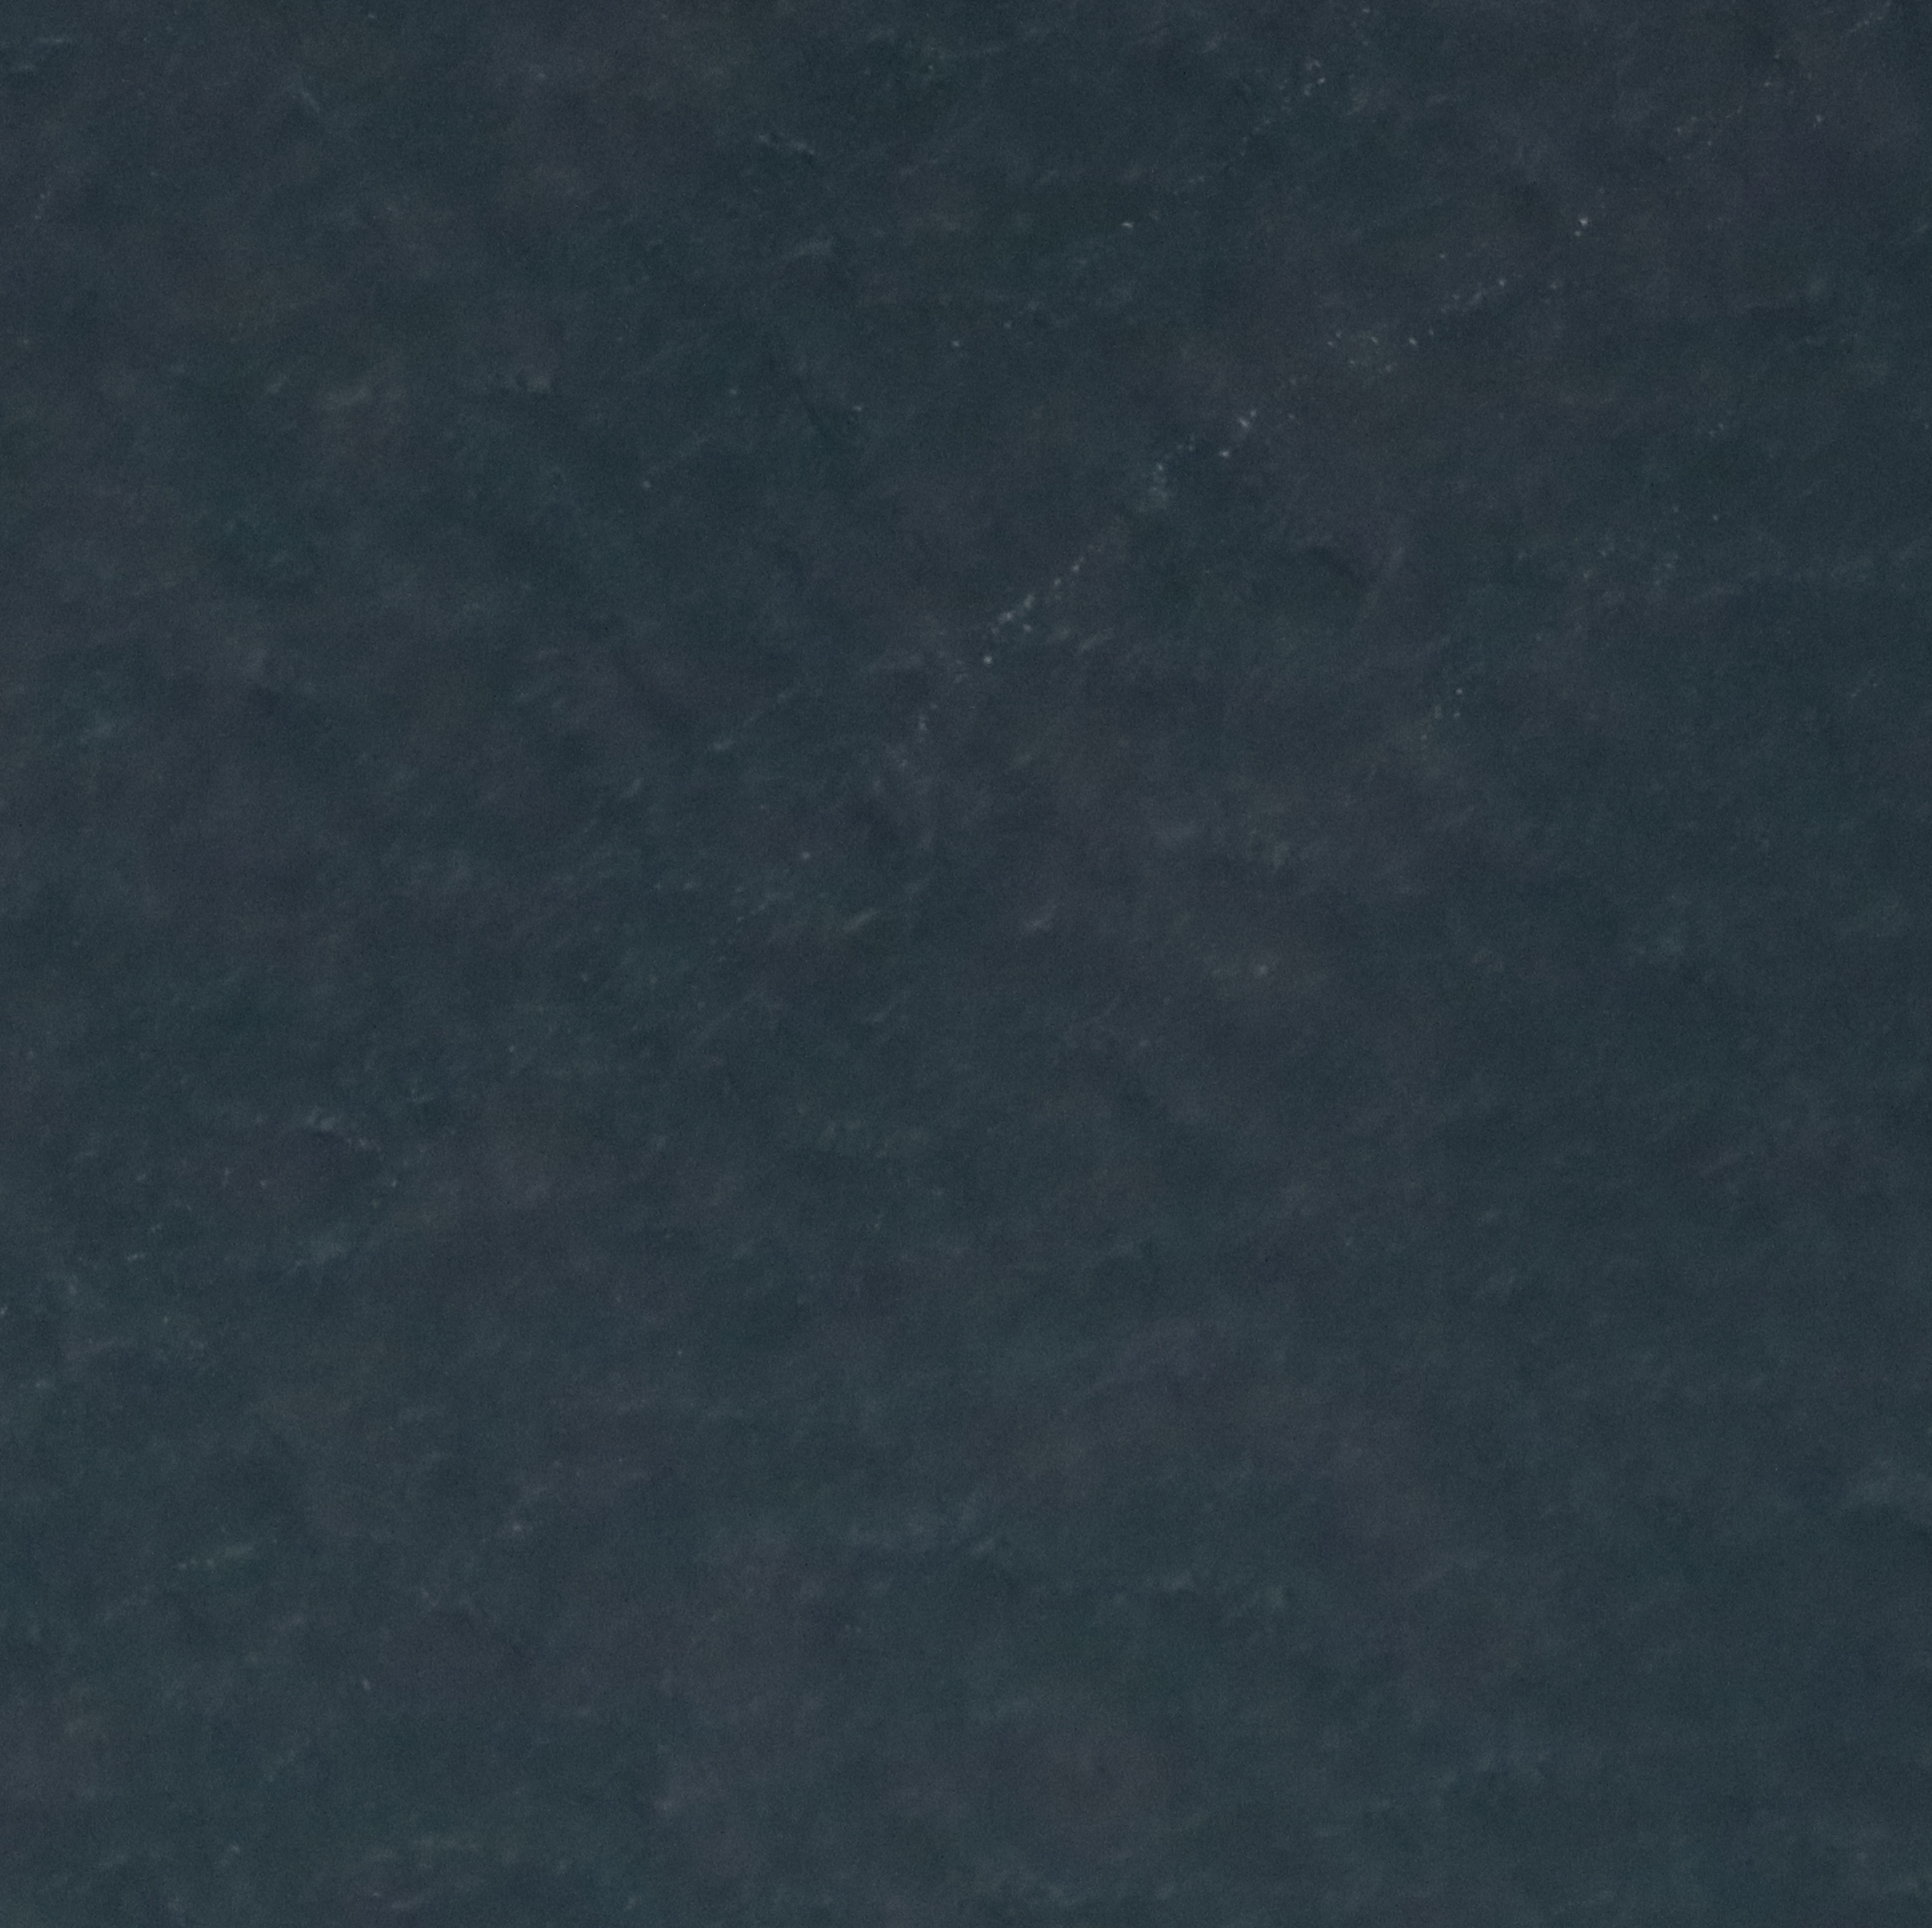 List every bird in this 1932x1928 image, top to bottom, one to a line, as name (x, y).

None